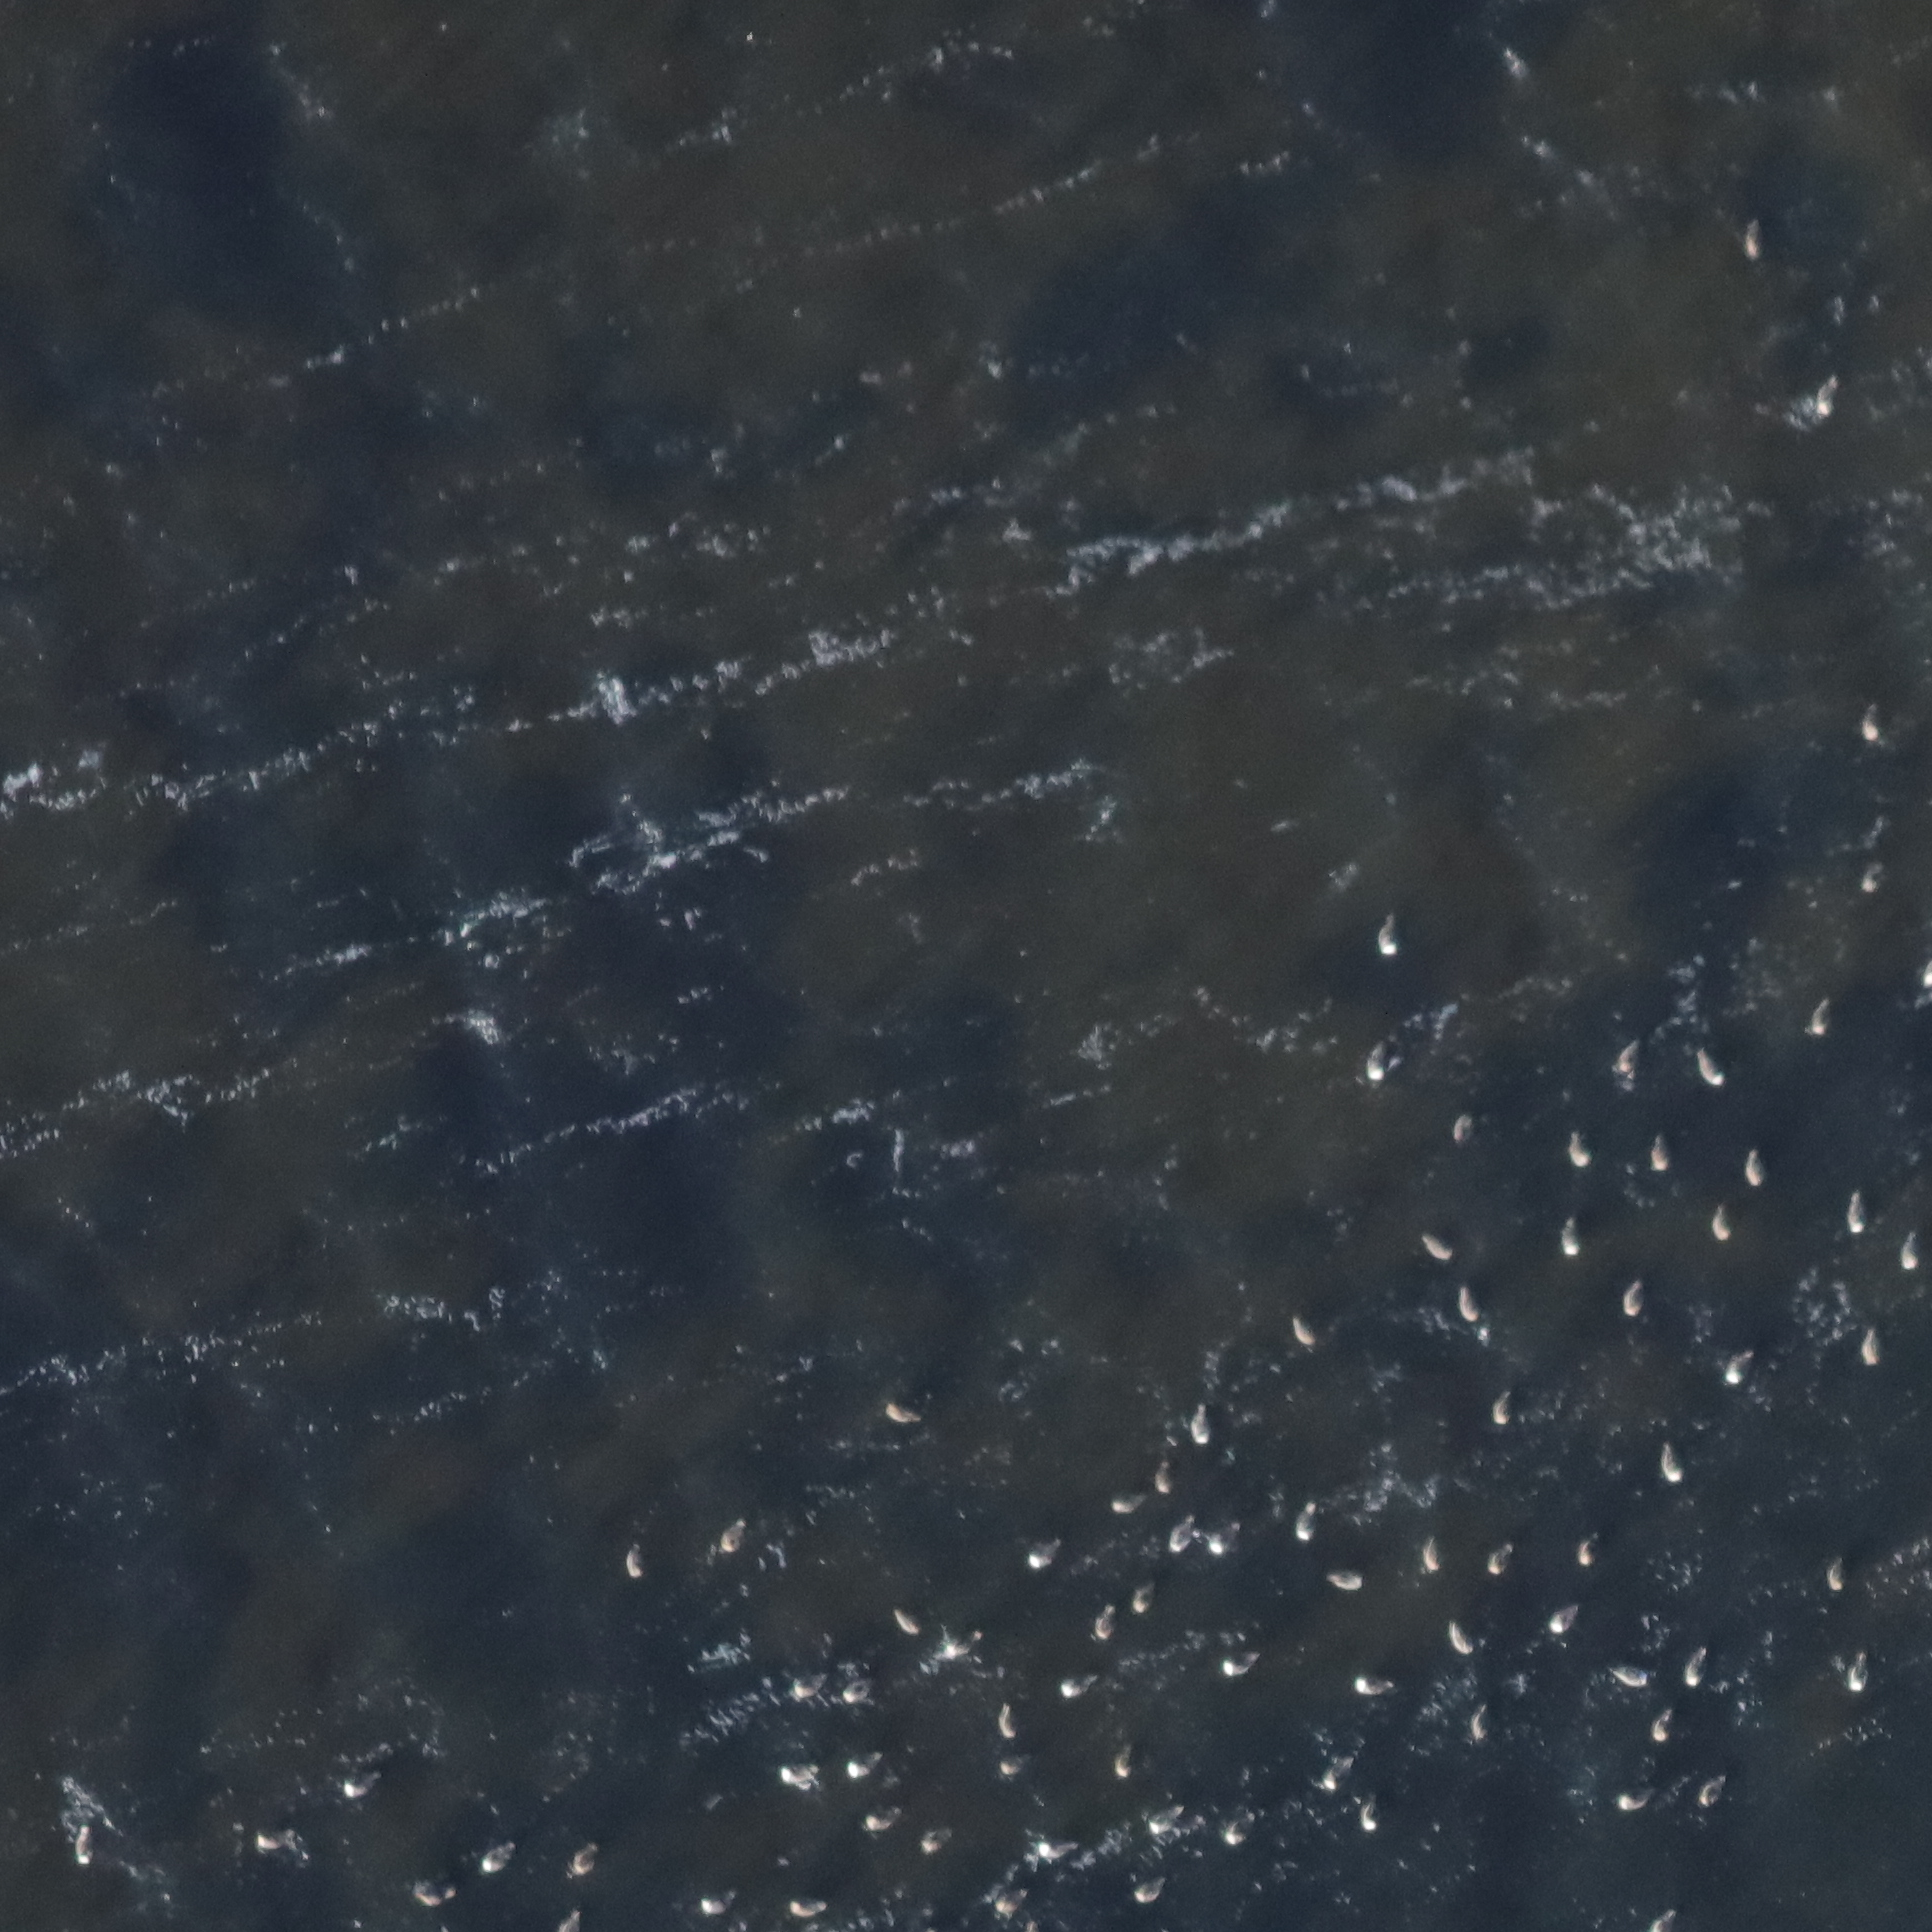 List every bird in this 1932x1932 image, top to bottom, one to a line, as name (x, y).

other bird (1754, 240)
other bird (1826, 397)
other bird (1871, 723)
other bird (1871, 877)
other bird (1389, 939)
other bird (1823, 1014)
other bird (1628, 1056)
other bird (1378, 1061)
other bird (1711, 1073)
other bird (1459, 1125)
other bird (1580, 1152)
other bird (1661, 1158)
other bird (1751, 1165)
other bird (1856, 1215)
other bird (1720, 1230)
other bird (1572, 1244)
other bird (1438, 1245)
other bird (1908, 1252)
other bird (1634, 1299)
other bird (1467, 1308)
other bird (1307, 1332)
other bird (1864, 1348)
other bird (1736, 1367)
other bird (1503, 1406)
other bird (899, 1414)
other bird (1202, 1430)
other bird (1668, 1469)
other bird (1164, 1480)
other bird (1129, 1501)
other bird (1302, 1525)
other bird (1185, 1535)
other bird (1225, 1538)
other bird (728, 1541)
other bird (1434, 1553)
other bird (1591, 1554)
other bird (1041, 1555)
other bird (635, 1560)
other bird (1500, 1560)
other bird (1343, 1577)
other bird (1837, 1577)
other bird (1146, 1603)
other bird (909, 1617)
other bird (1568, 1623)
other bird (1107, 1627)
other bird (1458, 1637)
other bird (957, 1644)
other bird (1242, 1662)
other bird (1700, 1666)
other bird (1858, 1675)
other bird (1632, 1677)
other bird (1375, 1684)
other bird (804, 1685)
other bird (1079, 1686)
other bird (862, 1693)
other bird (1007, 1720)
other bird (1477, 1723)
other bird (1662, 1725)
other bird (863, 1761)
other bird (1017, 1767)
other bird (1125, 1768)
other bird (1337, 1771)
other bird (802, 1775)
other bird (357, 1784)
other bird (1713, 1795)
other bird (1634, 1799)
other bird (1371, 1812)
other bird (878, 1817)
other bird (1162, 1820)
other bird (1234, 1832)
other bird (84, 1839)
other bird (935, 1839)
other bird (271, 1841)
other bird (1057, 1845)
other bird (500, 1861)
other bird (583, 1863)
other bird (1150, 1891)
other bird (437, 1897)
other bird (1012, 1902)
other bird (800, 1906)
other bird (715, 1909)
other bird (1662, 1928)